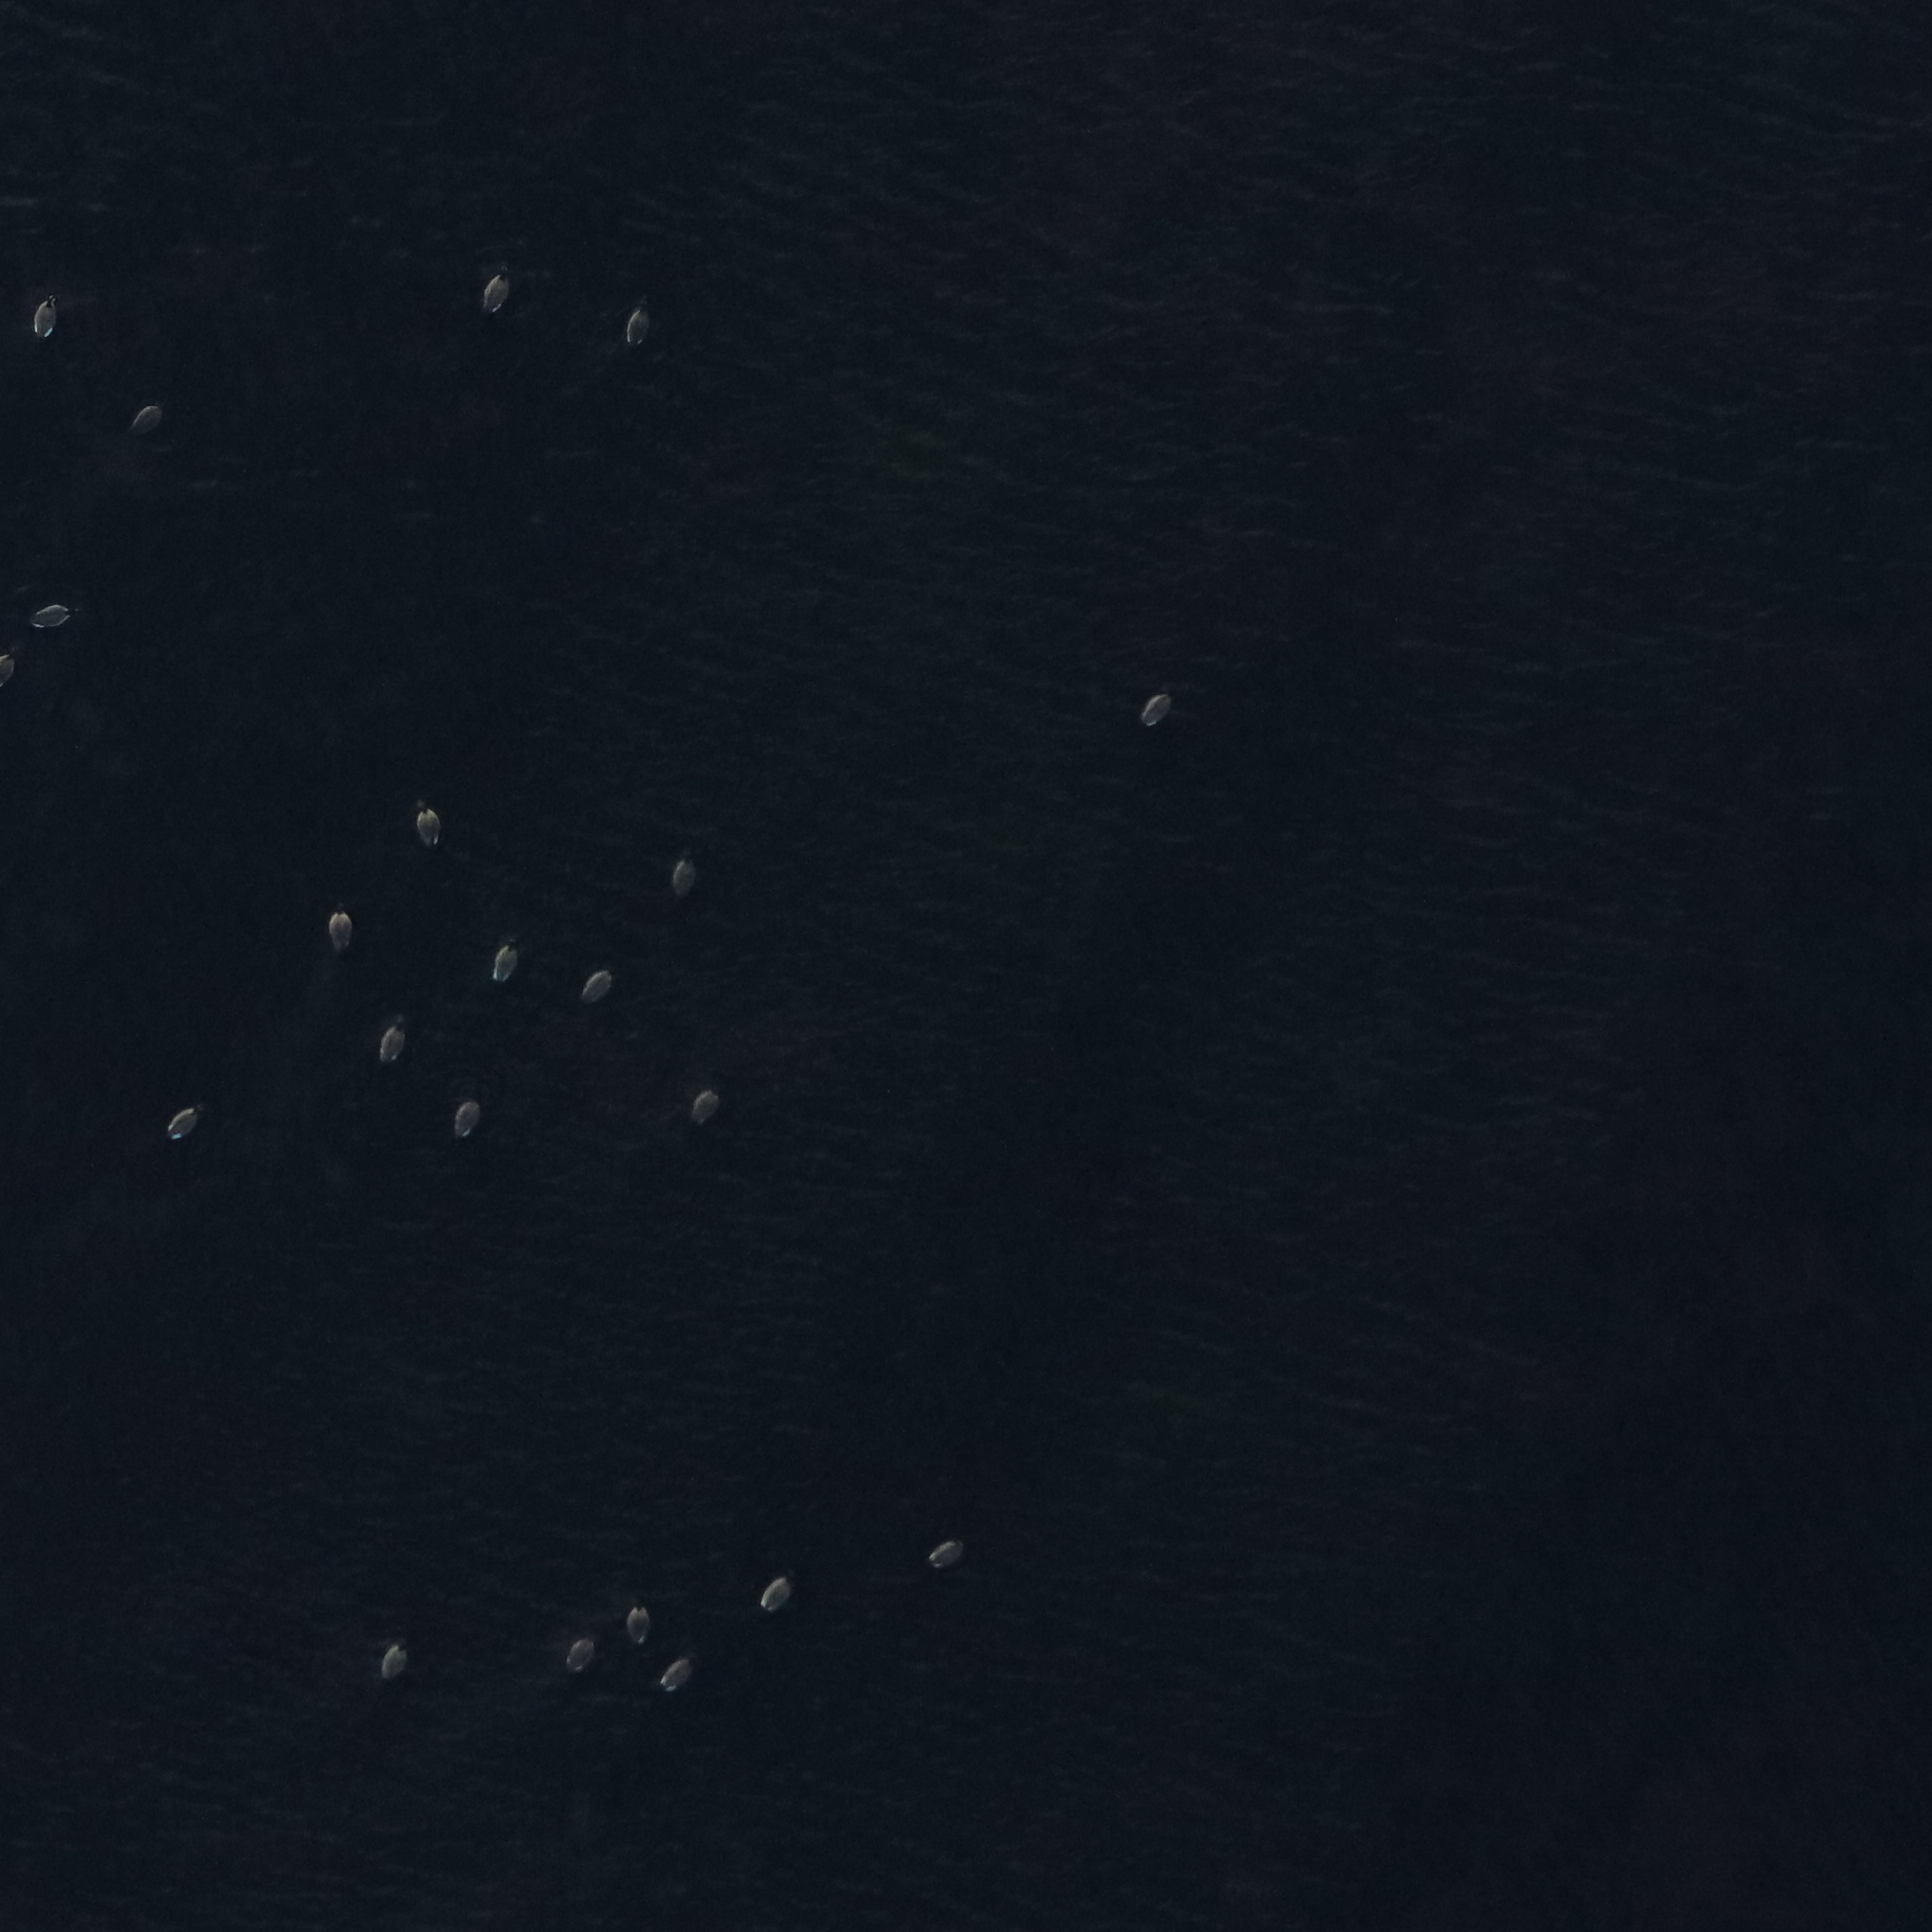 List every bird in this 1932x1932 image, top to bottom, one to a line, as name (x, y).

brant (496, 292)
brant (46, 317)
brant (638, 324)
brant (148, 416)
brant (50, 614)
brant (0, 671)
brant (1158, 708)
brant (429, 824)
brant (684, 877)
brant (340, 922)
brant (506, 960)
brant (597, 986)
brant (394, 1044)
brant (706, 1105)
brant (467, 1116)
brant (185, 1119)
brant (945, 1553)
brant (778, 1595)
brant (638, 1622)
brant (581, 1653)
brant (396, 1660)
brant (679, 1673)